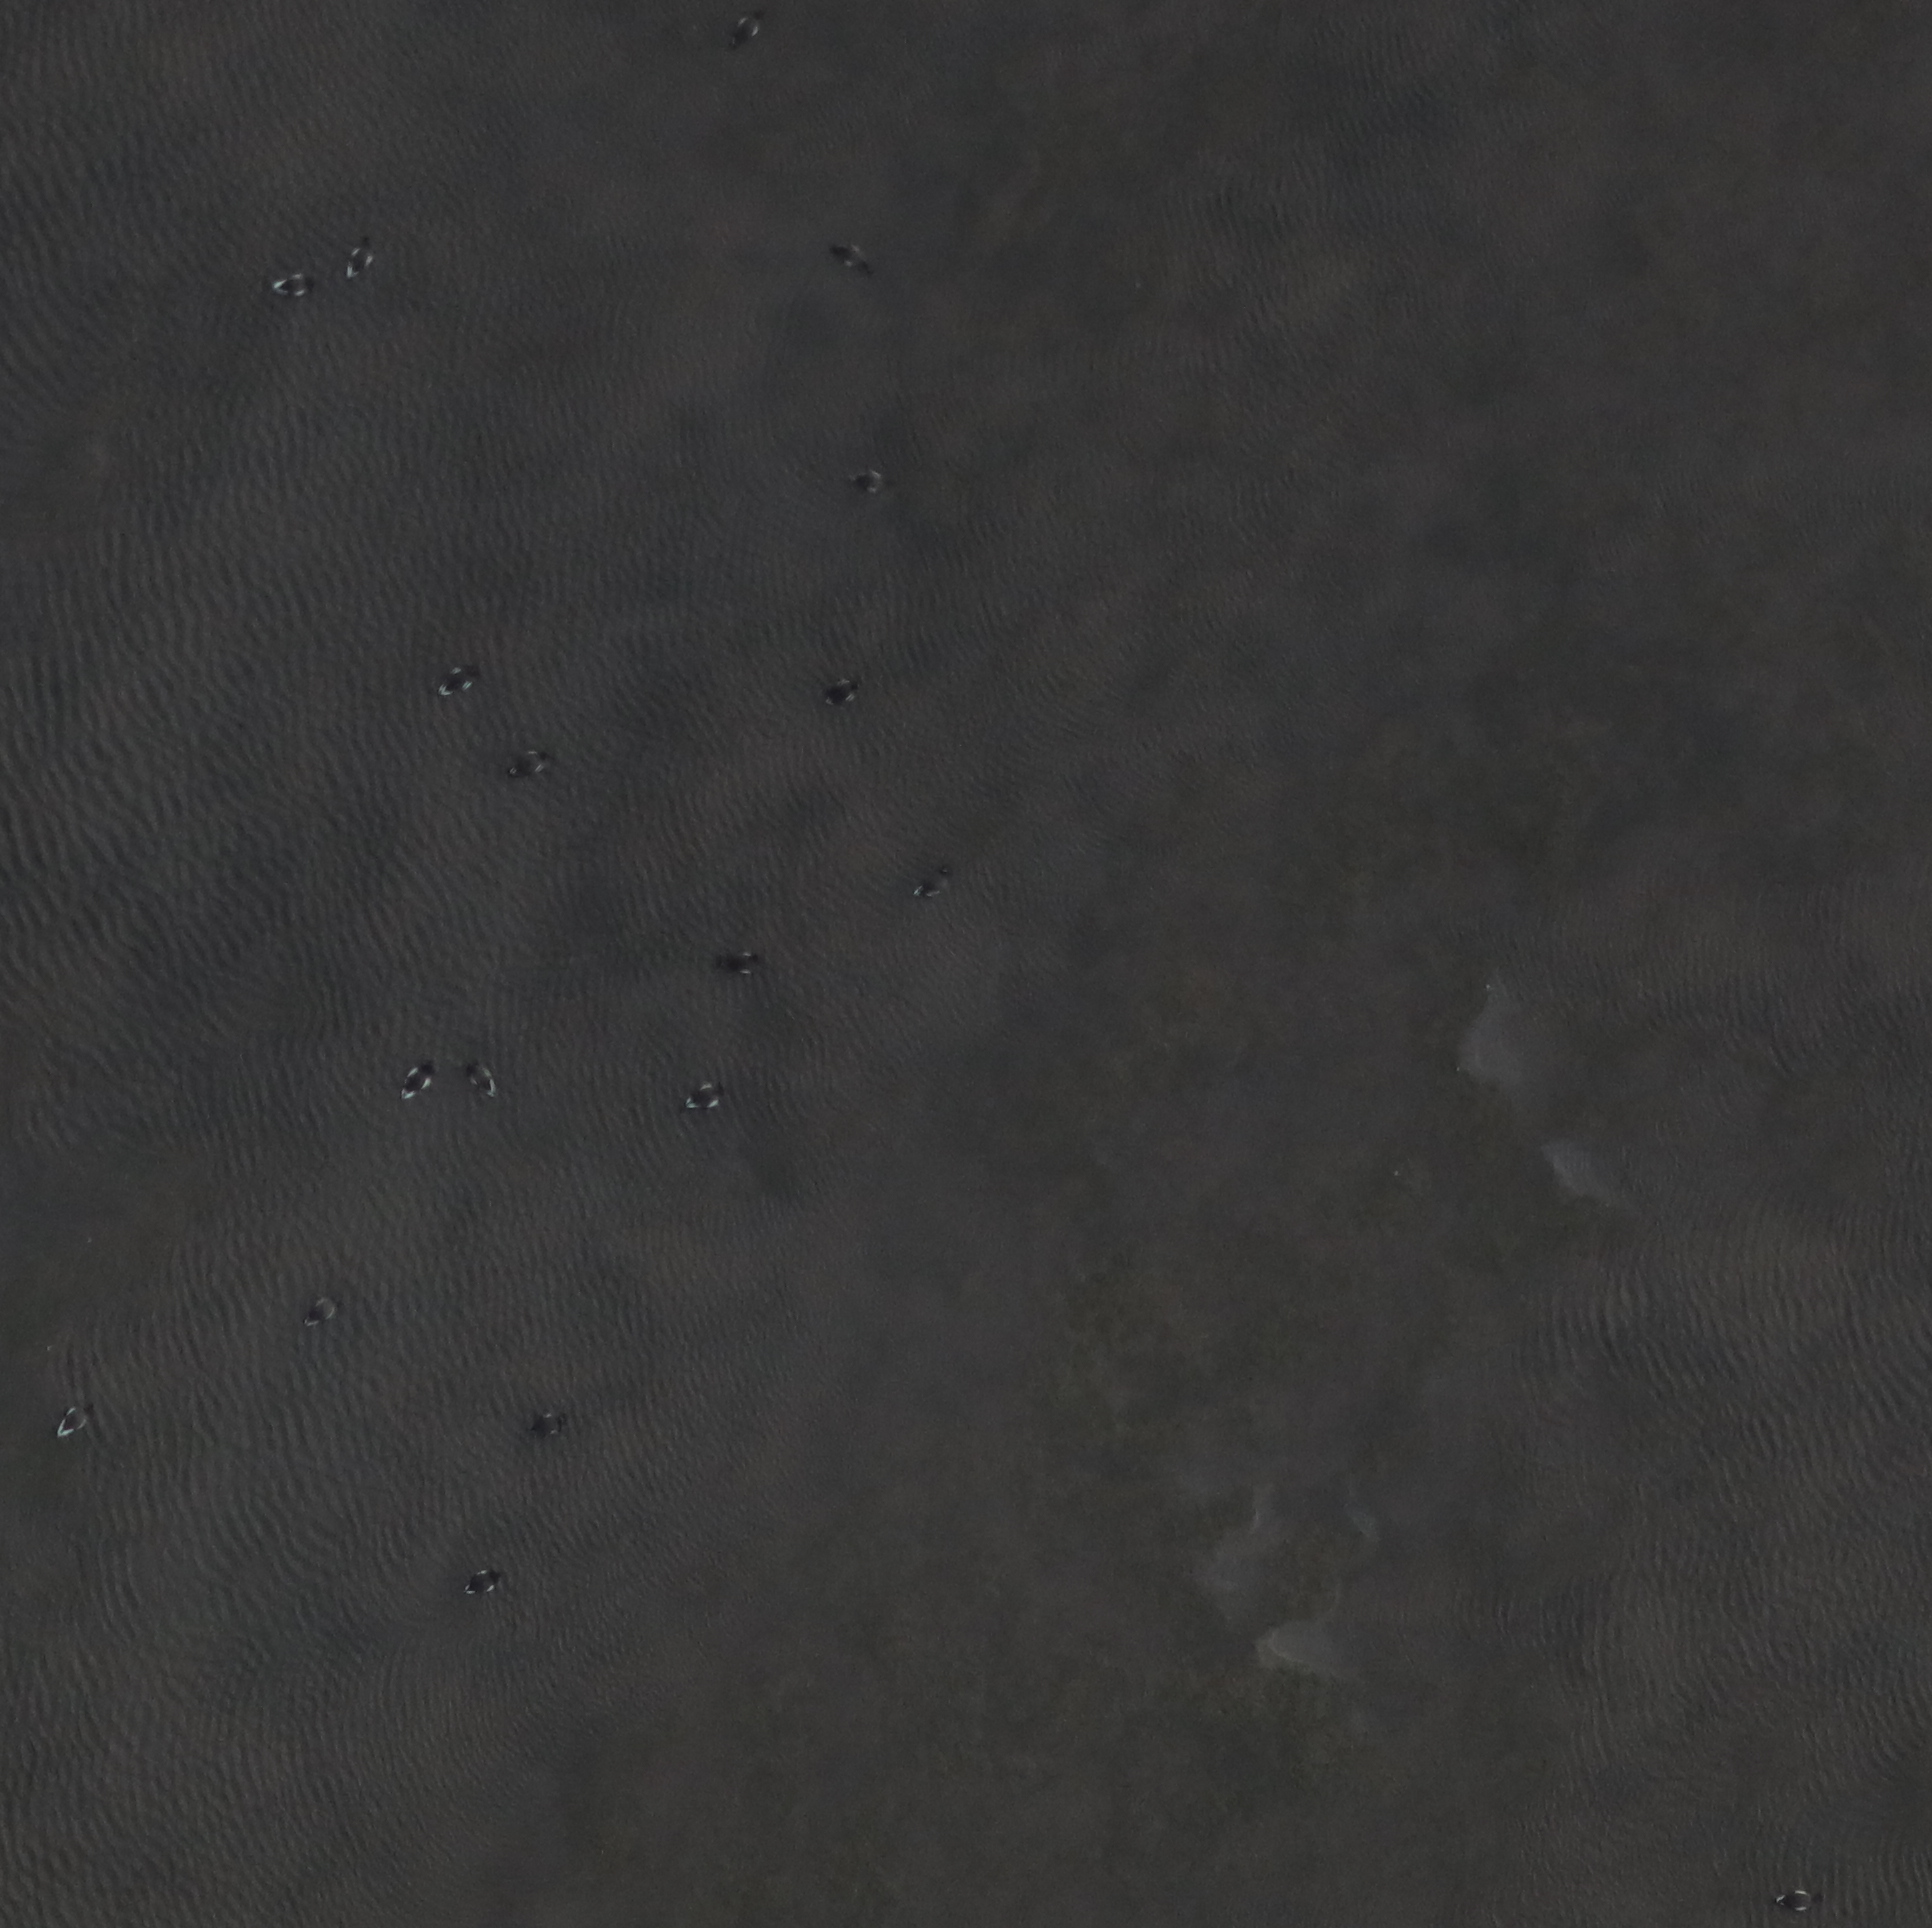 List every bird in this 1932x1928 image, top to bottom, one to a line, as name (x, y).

brant (748, 29)
brant (853, 255)
brant (360, 261)
brant (294, 284)
brant (866, 476)
brant (458, 681)
brant (837, 691)
brant (527, 761)
brant (935, 883)
brant (741, 961)
brant (481, 1079)
brant (416, 1080)
brant (705, 1096)
brant (321, 1307)
brant (75, 1420)
brant (549, 1423)
brant (484, 1580)
brant (1797, 1898)